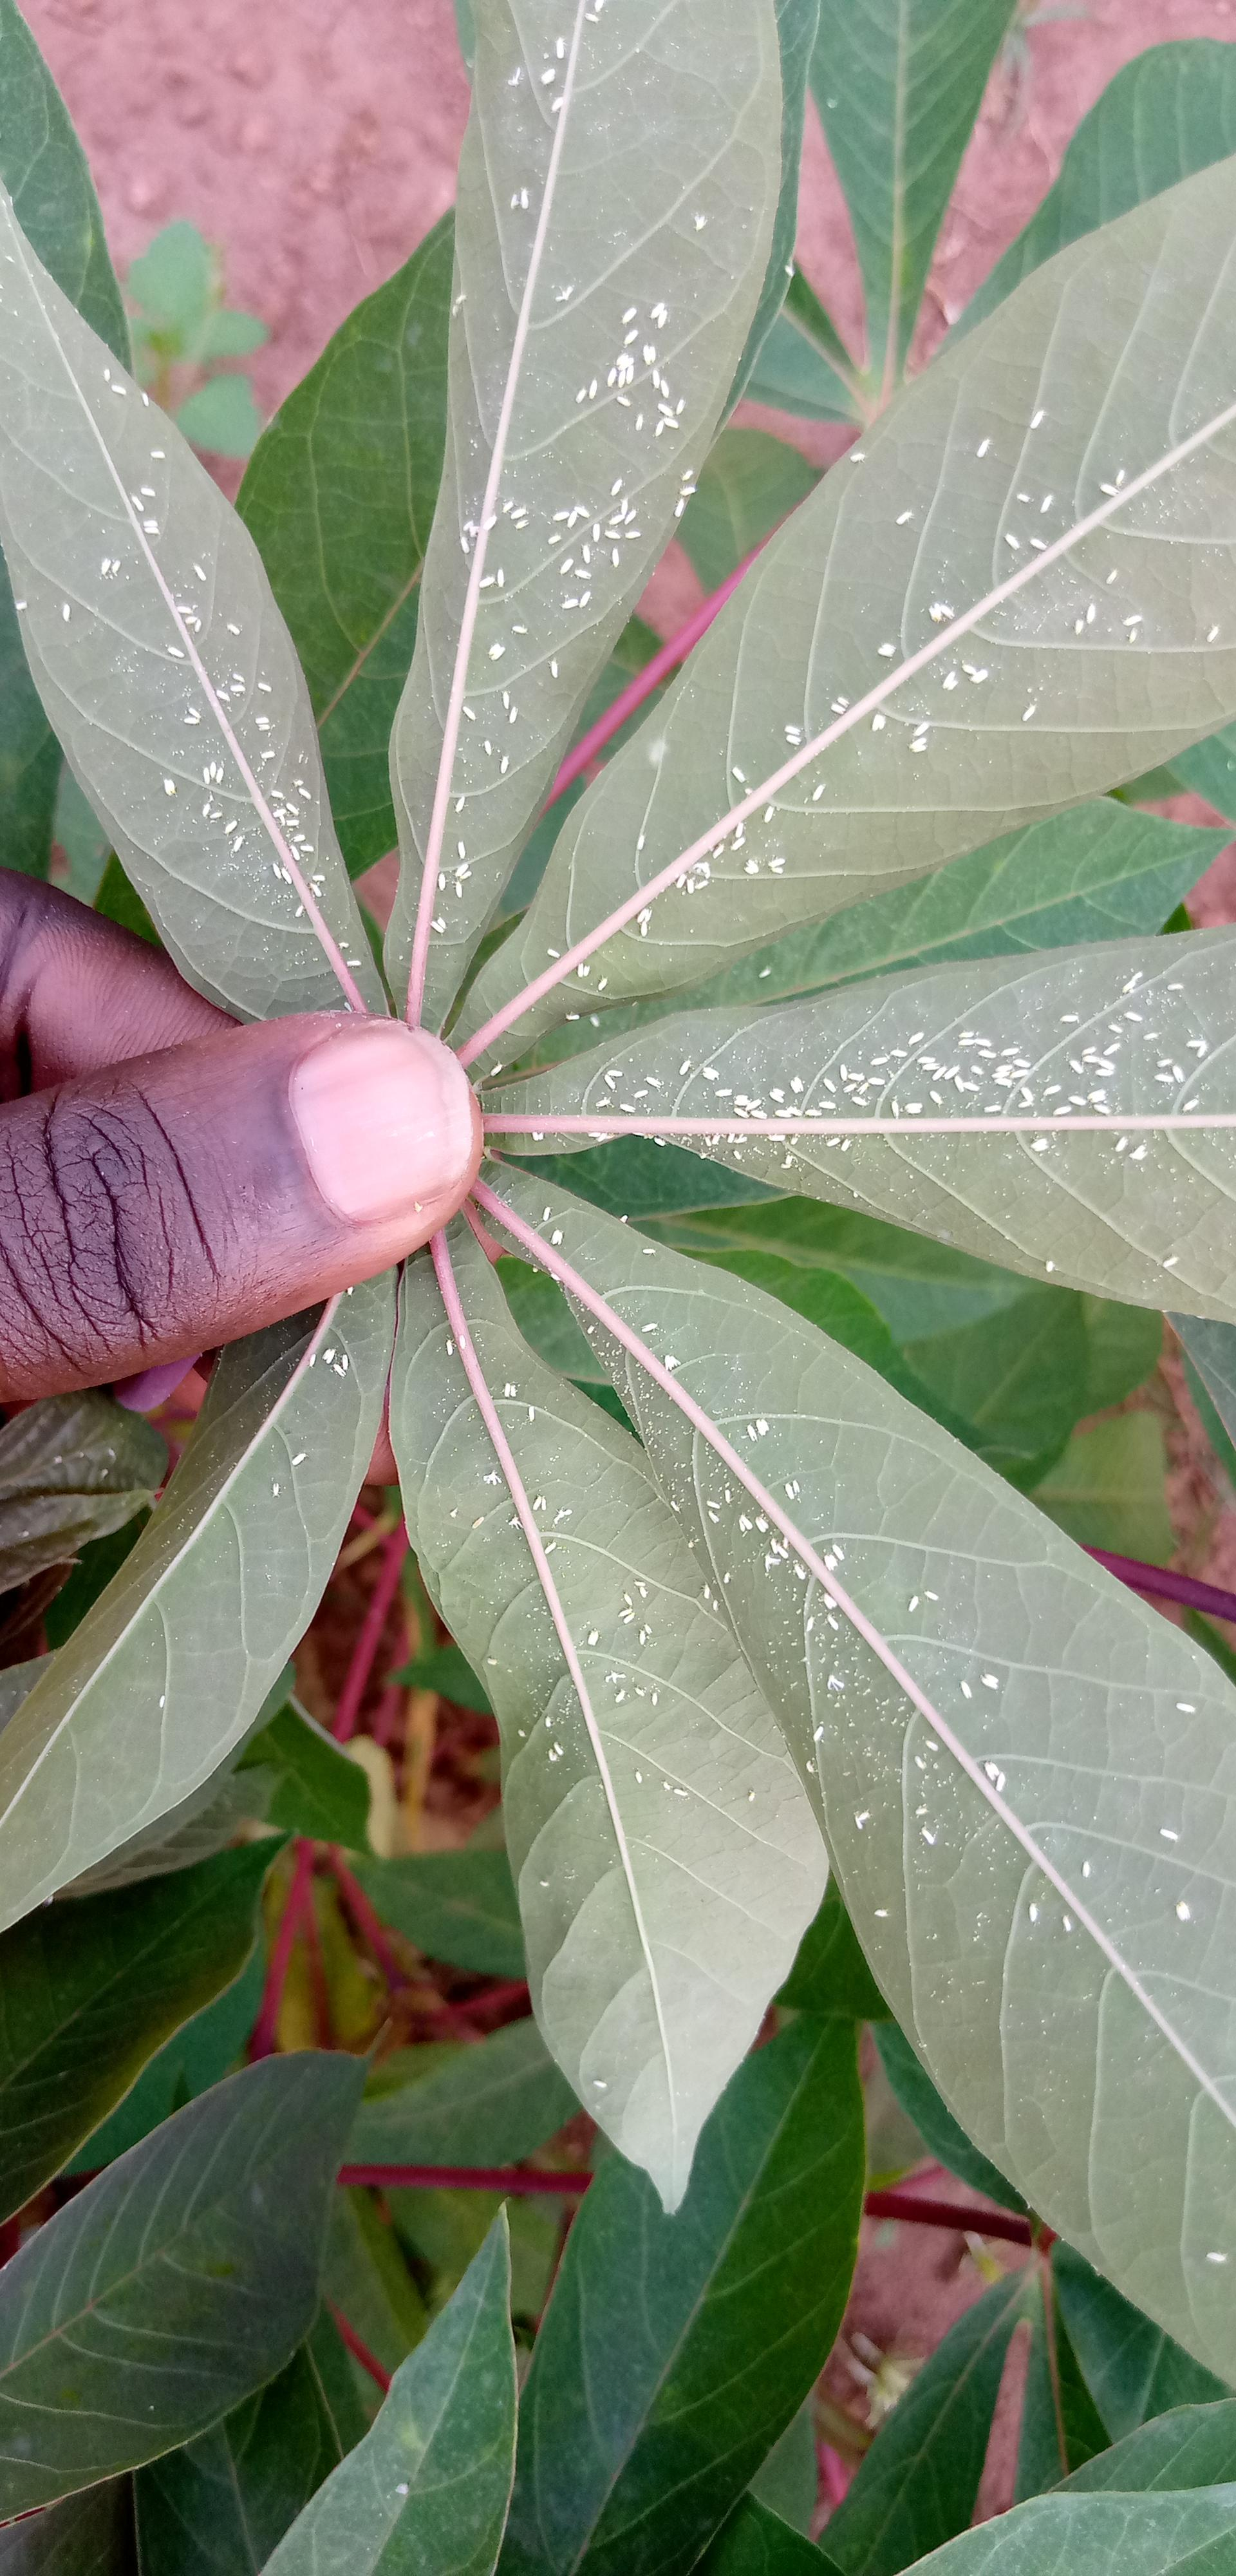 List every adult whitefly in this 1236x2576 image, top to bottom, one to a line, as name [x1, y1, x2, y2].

whitefly [583, 12, 601, 26]
whitefly [554, 35, 568, 61]
whitefly [506, 66, 522, 87]
whitefly [539, 67, 557, 85]
whitefly [550, 94, 568, 113]
whitefly [518, 185, 530, 214]
whitefly [692, 209, 708, 234]
whitefly [551, 281, 575, 305]
whitefly [648, 301, 674, 328]
whitefly [620, 303, 638, 324]
whitefly [623, 328, 639, 345]
whitefly [642, 343, 662, 366]
whitefly [615, 353, 634, 368]
whitefly [649, 366, 661, 393]
whitefly [100, 366, 113, 382]
whitefly [613, 366, 631, 389]
whitefly [626, 368, 639, 387]
whitefly [587, 376, 601, 401]
whitefly [657, 376, 677, 399]
whitefly [110, 383, 127, 397]
whitefly [574, 387, 588, 407]
whitefly [137, 390, 153, 412]
whitefly [612, 392, 638, 410]
whitefly [675, 395, 688, 418]
whitefly [1027, 407, 1047, 433]
whitefly [634, 410, 644, 436]
whitefly [662, 414, 682, 431]
whitefly [651, 419, 664, 439]
whitefly [974, 436, 997, 461]
whitefly [149, 448, 168, 460]
whitefly [848, 448, 868, 469]
whitefly [680, 467, 696, 482]
whitefly [1114, 468, 1128, 485]
whitefly [608, 474, 628, 497]
whitefly [1098, 481, 1123, 500]
whitefly [139, 484, 160, 499]
whitefly [1015, 489, 1032, 507]
whitefly [1038, 491, 1055, 517]
whitefly [124, 493, 150, 513]
whitefly [675, 495, 684, 518]
whitefly [500, 497, 515, 512]
whitefly [572, 502, 592, 520]
whitefly [551, 507, 569, 521]
whitefly [891, 507, 920, 529]
whitefly [482, 511, 498, 531]
whitefly [139, 516, 162, 539]
whitefly [512, 516, 530, 533]
whitefly [590, 521, 602, 545]
whitefly [623, 529, 644, 543]
whitefly [1002, 530, 1022, 553]
whitefly [546, 531, 563, 551]
whitefly [458, 533, 471, 557]
whitefly [1027, 535, 1051, 554]
whitefly [610, 544, 624, 571]
whitefly [97, 556, 113, 580]
whitefly [558, 556, 574, 574]
whitefly [111, 557, 123, 580]
whitefly [192, 562, 208, 583]
whitefly [494, 565, 508, 595]
whitefly [574, 567, 595, 582]
whitefly [1105, 567, 1123, 587]
whitefly [476, 573, 494, 589]
whitefly [579, 588, 592, 613]
whitefly [557, 597, 579, 612]
whitefly [14, 598, 29, 615]
whitefly [60, 600, 72, 627]
whitefly [1083, 600, 1098, 625]
whitefly [924, 601, 957, 625]
whitefly [174, 603, 198, 614]
whitefly [1121, 611, 1145, 628]
whitefly [183, 615, 206, 632]
whitefly [1073, 618, 1083, 636]
whitefly [222, 620, 242, 639]
whitefly [509, 621, 530, 639]
whitefly [1206, 624, 1221, 646]
whitefly [1125, 626, 1140, 650]
whitefly [486, 639, 505, 663]
whitefly [874, 641, 898, 660]
whitefly [165, 645, 187, 659]
whitefly [548, 656, 561, 683]
whitefly [969, 667, 991, 687]
whitefly [940, 668, 962, 694]
whitefly [230, 670, 247, 683]
whitefly [255, 679, 275, 696]
whitefly [229, 682, 248, 695]
whitefly [213, 687, 230, 703]
whitefly [836, 692, 856, 706]
whitefly [827, 701, 848, 719]
whitefly [460, 703, 478, 722]
whitefly [1020, 703, 1040, 724]
whitefly [505, 704, 520, 726]
whitefly [185, 705, 206, 721]
whitefly [868, 708, 889, 736]
whitefly [253, 714, 273, 734]
whitefly [182, 716, 200, 727]
whitefly [911, 719, 932, 736]
whitefly [783, 722, 806, 734]
whitefly [782, 732, 805, 750]
whitefly [909, 735, 930, 757]
whitefly [480, 736, 494, 760]
whitefly [257, 747, 281, 762]
whitefly [495, 752, 520, 780]
whitefly [208, 759, 218, 785]
whitefly [216, 762, 226, 789]
whitefly [728, 762, 749, 786]
whitefly [200, 763, 212, 786]
whitefly [160, 775, 178, 801]
whitefly [809, 781, 829, 806]
whitefly [295, 786, 314, 803]
whitefly [268, 786, 284, 801]
whitefly [451, 795, 468, 814]
whitefly [199, 800, 209, 817]
whitefly [762, 803, 778, 827]
whitefly [271, 806, 288, 821]
whitefly [223, 815, 239, 835]
whitefly [285, 817, 302, 829]
whitefly [733, 819, 746, 839]
whitefly [635, 830, 649, 855]
whitefly [231, 834, 247, 856]
whitefly [729, 835, 749, 853]
whitefly [454, 837, 469, 861]
whitefly [296, 842, 322, 855]
whitefly [711, 842, 726, 863]
whitefly [289, 844, 302, 864]
whitefly [765, 856, 789, 866]
whitefly [744, 857, 762, 876]
whitefly [268, 858, 283, 884]
whitefly [693, 858, 713, 874]
whitefly [453, 862, 477, 876]
whitefly [742, 863, 754, 877]
whitefly [280, 866, 299, 887]
whitefly [435, 870, 447, 895]
whitefly [311, 871, 327, 884]
whitefly [675, 873, 685, 893]
whitefly [685, 876, 695, 897]
whitefly [693, 878, 710, 893]
whitefly [454, 878, 465, 904]
whitefly [309, 882, 324, 898]
whitefly [294, 904, 306, 925]
whitefly [639, 904, 655, 922]
whitefly [426, 916, 451, 933]
whitefly [639, 920, 649, 942]
whitefly [543, 946, 564, 960]
whitefly [341, 958, 366, 971]
whitefly [576, 960, 592, 983]
whitefly [755, 965, 775, 983]
whitefly [1127, 969, 1154, 983]
whitefly [595, 971, 611, 994]
whitefly [1120, 978, 1141, 994]
whitefly [1165, 981, 1185, 992]
whitefly [1122, 1008, 1144, 1023]
whitefly [562, 1010, 583, 1023]
whitefly [1058, 1012, 1082, 1025]
whitefly [1105, 1018, 1123, 1035]
whitefly [907, 1028, 926, 1045]
whitefly [1141, 1028, 1163, 1043]
whitefly [956, 1028, 979, 1039]
whitefly [956, 1036, 979, 1048]
whitefly [1183, 1037, 1208, 1059]
whitefly [1102, 1041, 1121, 1056]
whitefly [1080, 1045, 1098, 1059]
whitefly [998, 1046, 1024, 1056]
whitefly [888, 1046, 912, 1061]
whitefly [870, 1054, 888, 1066]
whitefly [916, 1054, 940, 1064]
whitefly [677, 1056, 693, 1077]
whitefly [1011, 1056, 1033, 1070]
whitefly [1069, 1056, 1085, 1077]
whitefly [1155, 1056, 1177, 1072]
whitefly [487, 1061, 505, 1079]
whitefly [838, 1061, 848, 1082]
whitefly [970, 1062, 984, 1077]
whitefly [921, 1063, 943, 1072]
whitefly [932, 1063, 950, 1084]
whitefly [700, 1063, 722, 1080]
whitefly [993, 1063, 1016, 1073]
whitefly [1169, 1063, 1189, 1088]
whitefly [942, 1064, 963, 1083]
whitefly [1094, 1066, 1116, 1082]
whitefly [605, 1068, 626, 1079]
whitefly [1010, 1068, 1031, 1081]
whitefly [1151, 1070, 1174, 1085]
whitefly [990, 1070, 1011, 1079]
whitefly [603, 1073, 617, 1092]
whitefly [955, 1074, 965, 1092]
whitefly [821, 1074, 839, 1093]
whitefly [643, 1075, 664, 1090]
whitefly [787, 1075, 807, 1097]
whitefly [993, 1077, 1014, 1088]
whitefly [963, 1081, 984, 1095]
whitefly [1042, 1083, 1064, 1097]
whitefly [1020, 1084, 1040, 1101]
whitefly [713, 1087, 732, 1099]
whitefly [630, 1088, 651, 1102]
whitefly [928, 1088, 943, 1105]
whitefly [1089, 1089, 1107, 1103]
whitefly [1065, 1092, 1089, 1106]
whitefly [733, 1093, 751, 1099]
whitefly [848, 1093, 870, 1108]
whitefly [594, 1095, 611, 1108]
whitefly [745, 1097, 763, 1113]
whitefly [1015, 1097, 1033, 1111]
whitefly [1182, 1097, 1201, 1115]
whitefly [733, 1099, 755, 1107]
whitefly [816, 1099, 839, 1108]
whitefly [902, 1099, 924, 1116]
whitefly [1090, 1100, 1117, 1117]
whitefly [981, 1101, 1004, 1116]
whitefly [615, 1102, 638, 1115]
whitefly [732, 1106, 751, 1120]
whitefly [804, 1106, 824, 1118]
whitefly [749, 1108, 769, 1122]
whitefly [773, 1108, 792, 1119]
whitefly [529, 1128, 549, 1144]
whitefly [586, 1131, 601, 1139]
whitefly [724, 1132, 736, 1146]
whitefly [597, 1132, 609, 1144]
whitefly [788, 1132, 801, 1148]
whitefly [711, 1133, 721, 1146]
whitefly [763, 1133, 788, 1144]
whitefly [825, 1134, 843, 1148]
whitefly [703, 1135, 712, 1151]
whitefly [1112, 1135, 1130, 1154]
whitefly [650, 1136, 668, 1149]
whitefly [839, 1138, 857, 1155]
whitefly [1022, 1138, 1062, 1157]
whitefly [1128, 1142, 1152, 1164]
whitefly [732, 1148, 744, 1162]
whitefly [780, 1153, 798, 1171]
whitefly [541, 1204, 556, 1224]
whitefly [619, 1211, 631, 1227]
whitefly [548, 1226, 566, 1250]
whitefly [641, 1245, 659, 1259]
whitefly [1161, 1251, 1179, 1271]
whitefly [1043, 1253, 1058, 1277]
whitefly [548, 1271, 561, 1283]
whitefly [641, 1318, 659, 1336]
whitefly [585, 1323, 597, 1338]
whitefly [443, 1338, 455, 1359]
whitefly [321, 1349, 336, 1363]
whitefly [308, 1353, 316, 1367]
whitefly [662, 1353, 684, 1372]
whitefly [341, 1354, 349, 1370]
whitefly [332, 1363, 346, 1380]
whitefly [501, 1378, 518, 1402]
whitefly [526, 1402, 538, 1424]
whitefly [754, 1415, 772, 1439]
whitefly [744, 1424, 759, 1442]
whitefly [288, 1450, 312, 1468]
whitefly [478, 1466, 505, 1488]
whitefly [783, 1476, 794, 1504]
whitefly [791, 1476, 803, 1497]
whitefly [270, 1481, 281, 1499]
whitefly [720, 1487, 736, 1506]
whitefly [530, 1493, 548, 1512]
whitefly [667, 1499, 684, 1517]
whitefly [704, 1499, 723, 1511]
whitefly [551, 1506, 576, 1526]
whitefly [705, 1507, 724, 1528]
whitefly [739, 1512, 754, 1533]
whitefly [471, 1514, 485, 1533]
whitefly [505, 1515, 525, 1533]
whitefly [758, 1515, 772, 1531]
whitefly [754, 1515, 767, 1535]
whitefly [738, 1518, 747, 1535]
whitefly [770, 1535, 779, 1557]
whitefly [543, 1539, 561, 1560]
whitefly [829, 1540, 852, 1562]
whitefly [776, 1543, 792, 1562]
whitefly [762, 1551, 785, 1575]
whitefly [821, 1551, 840, 1572]
whitefly [792, 1562, 808, 1582]
whitefly [721, 1570, 734, 1586]
whitefly [701, 1581, 713, 1602]
whitefly [638, 1584, 651, 1602]
whitefly [922, 1587, 944, 1605]
whitefly [621, 1591, 636, 1607]
whitefly [821, 1593, 841, 1610]
whitefly [906, 1594, 919, 1616]
whitefly [710, 1597, 721, 1615]
whitefly [617, 1606, 635, 1620]
whitefly [622, 1611, 637, 1627]
whitefly [824, 1611, 845, 1635]
whitefly [803, 1615, 818, 1636]
whitefly [642, 1621, 655, 1637]
whitefly [586, 1625, 602, 1651]
whitefly [636, 1627, 651, 1651]
whitefly [484, 1654, 503, 1668]
whitefly [602, 1669, 630, 1685]
whitefly [823, 1670, 847, 1696]
whitefly [980, 1671, 1002, 1694]
whitefly [956, 1677, 974, 1705]
whitefly [611, 1685, 631, 1709]
whitefly [650, 1689, 660, 1710]
whitefly [1174, 1697, 1197, 1717]
whitefly [542, 1714, 554, 1729]
whitefly [809, 1721, 829, 1747]
whitefly [924, 1737, 941, 1754]
whitefly [552, 1739, 570, 1759]
whitefly [911, 1752, 929, 1774]
whitefly [803, 1757, 821, 1776]
whitefly [980, 1759, 1001, 1780]
whitefly [633, 1768, 644, 1787]
whitefly [995, 1768, 1009, 1794]
whitefly [671, 1785, 690, 1799]
whitefly [747, 1787, 758, 1808]
whitefly [913, 1804, 929, 1817]
whitefly [850, 1808, 874, 1832]
whitefly [1157, 1823, 1186, 1847]
whitefly [919, 1824, 939, 1848]
whitefly [1081, 1860, 1092, 1881]
whitefly [1174, 1899, 1197, 1929]
whitefly [1027, 1900, 1040, 1929]
whitefly [873, 1906, 889, 1922]
whitefly [1060, 1912, 1076, 1933]
whitefly [590, 2078, 611, 2090]
whitefly [1203, 2249, 1229, 2267]